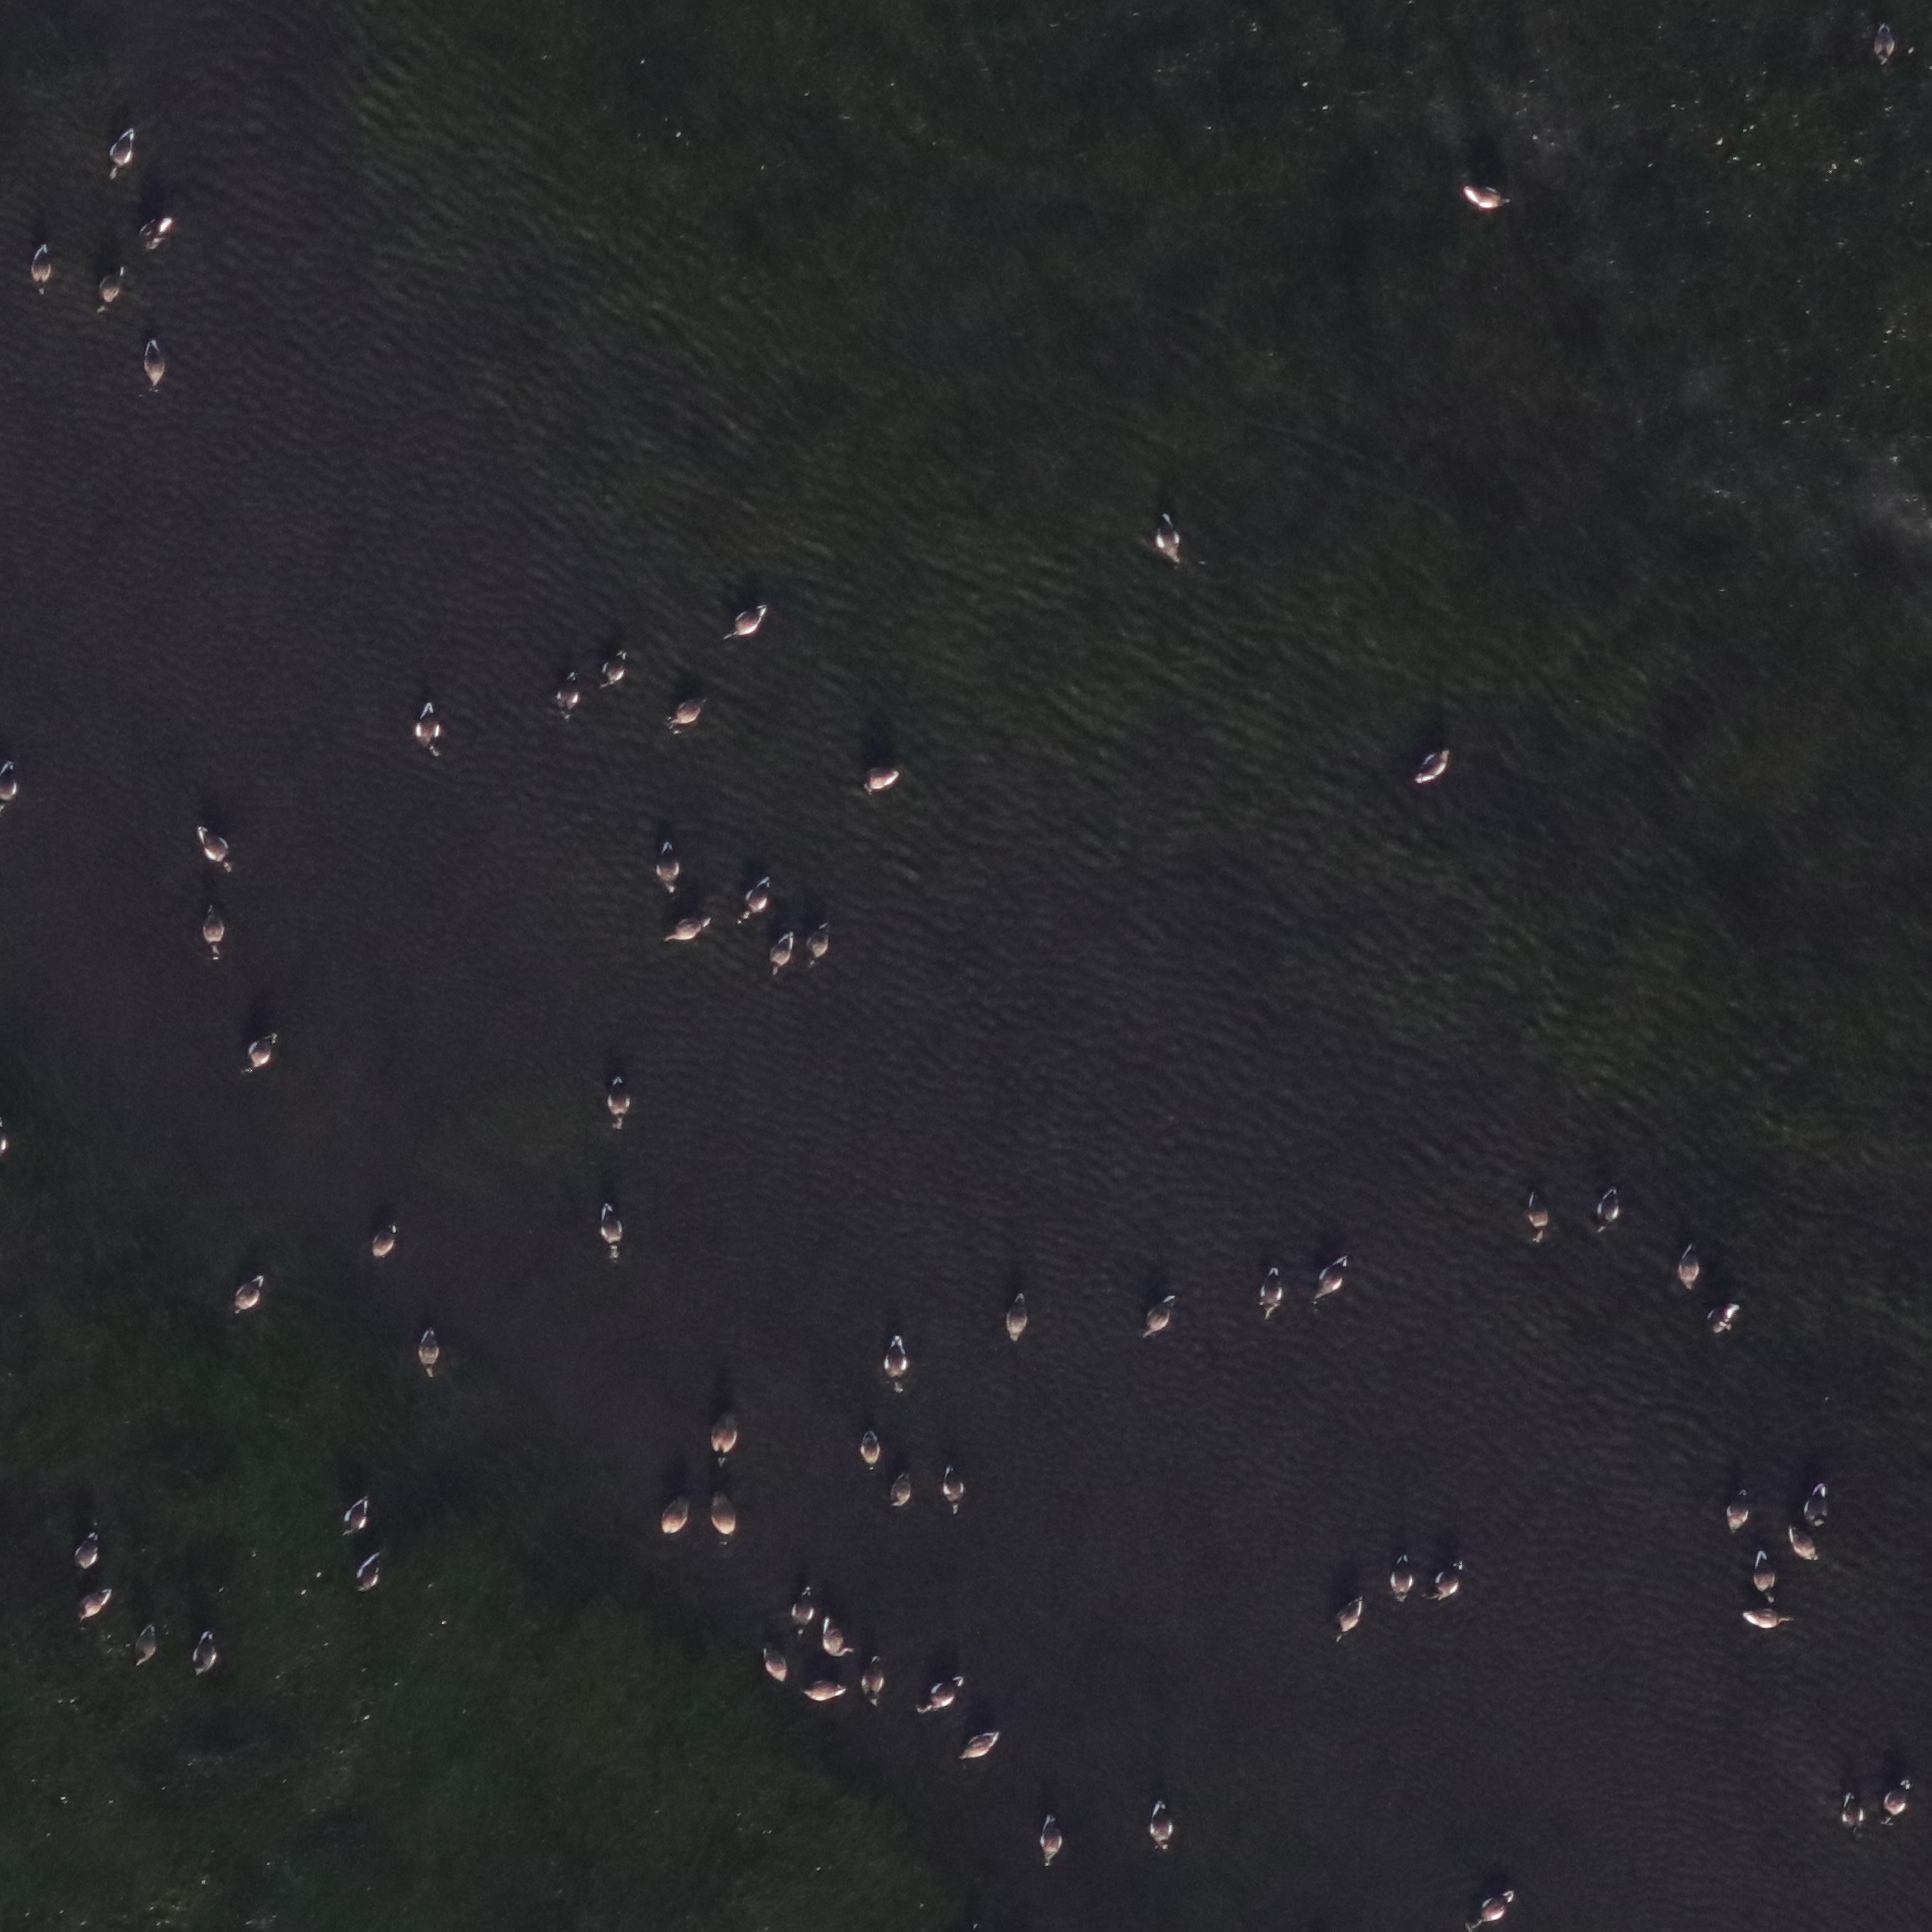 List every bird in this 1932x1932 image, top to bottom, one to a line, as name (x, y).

other bird (1879, 43)
brant (123, 152)
brant (1486, 195)
brant (159, 230)
brant (41, 267)
brant (111, 287)
brant (155, 365)
brant (1170, 538)
brant (749, 621)
brant (613, 670)
brant (569, 698)
brant (689, 711)
brant (429, 728)
brant (1433, 766)
brant (881, 777)
brant (5, 786)
brant (216, 847)
brant (669, 869)
brant (758, 898)
brant (689, 929)
brant (214, 930)
brant (817, 943)
brant (782, 954)
brant (260, 1052)
brant (620, 1100)
brant (1607, 1208)
brant (1537, 1214)
brant (611, 1227)
brant (384, 1242)
brant (1688, 1269)
brant (1330, 1277)
brant (1273, 1294)
brant (248, 1295)
brant (1017, 1315)
brant (1160, 1315)
brant (1726, 1315)
brant (428, 1351)
brant (896, 1361)
Canada goose (726, 1436)
brant (871, 1449)
brant (953, 1490)
brant (899, 1491)
brant (1814, 1504)
Canada goose (670, 1511)
brant (1737, 1512)
Canada goose (729, 1513)
brant (356, 1514)
brant (1812, 1547)
brant (87, 1552)
brant (368, 1571)
brant (1766, 1577)
brant (1402, 1578)
brant (1447, 1582)
brant (96, 1603)
brant (808, 1612)
brant (1350, 1614)
brant (1756, 1621)
brant (834, 1637)
brant (145, 1645)
brant (205, 1651)
brant (776, 1665)
brant (874, 1677)
brant (827, 1690)
brant (945, 1693)
brant (978, 1747)
brant (1894, 1802)
brant (1854, 1810)
brant (1161, 1824)
brant (1051, 1837)
brant (1494, 1909)